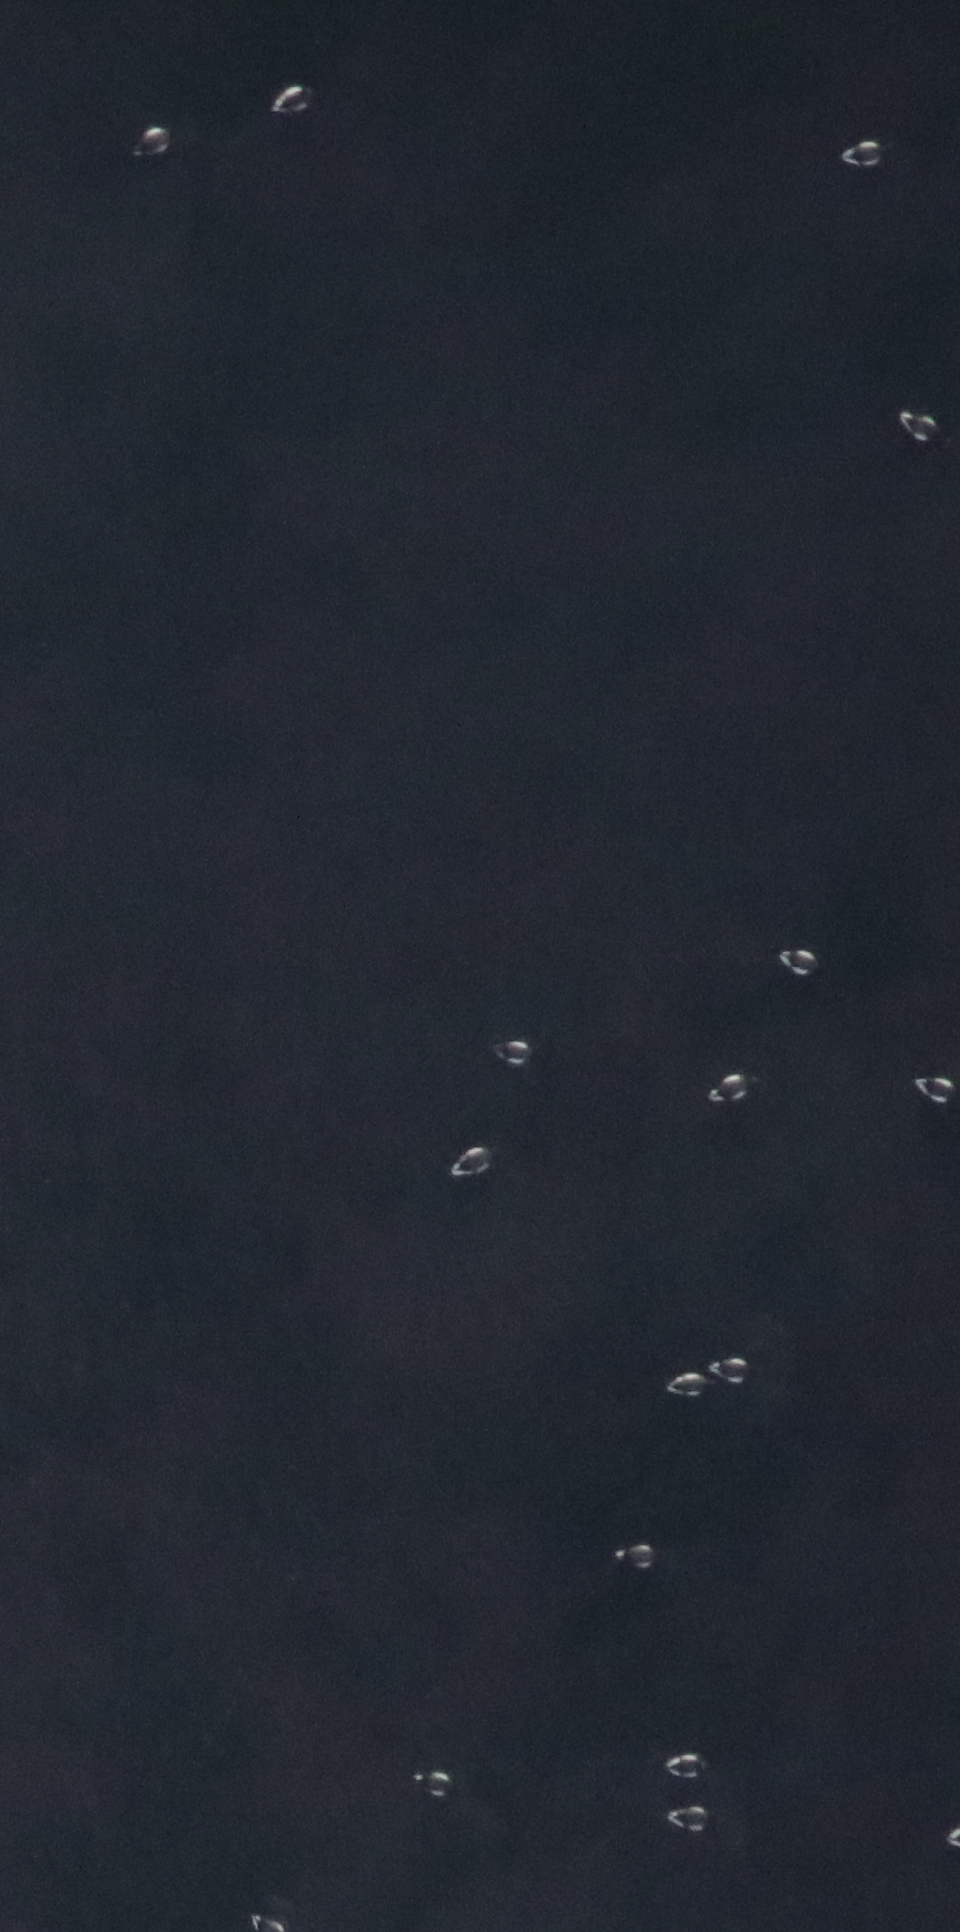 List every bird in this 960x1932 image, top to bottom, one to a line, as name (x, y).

brant (296, 100)
brant (153, 143)
brant (867, 156)
brant (920, 427)
brant (801, 962)
brant (516, 1054)
brant (733, 1088)
brant (940, 1089)
brant (474, 1162)
brant (733, 1371)
brant (689, 1383)
brant (638, 1556)
brant (688, 1765)
brant (436, 1782)
brant (693, 1819)
brant (270, 1930)